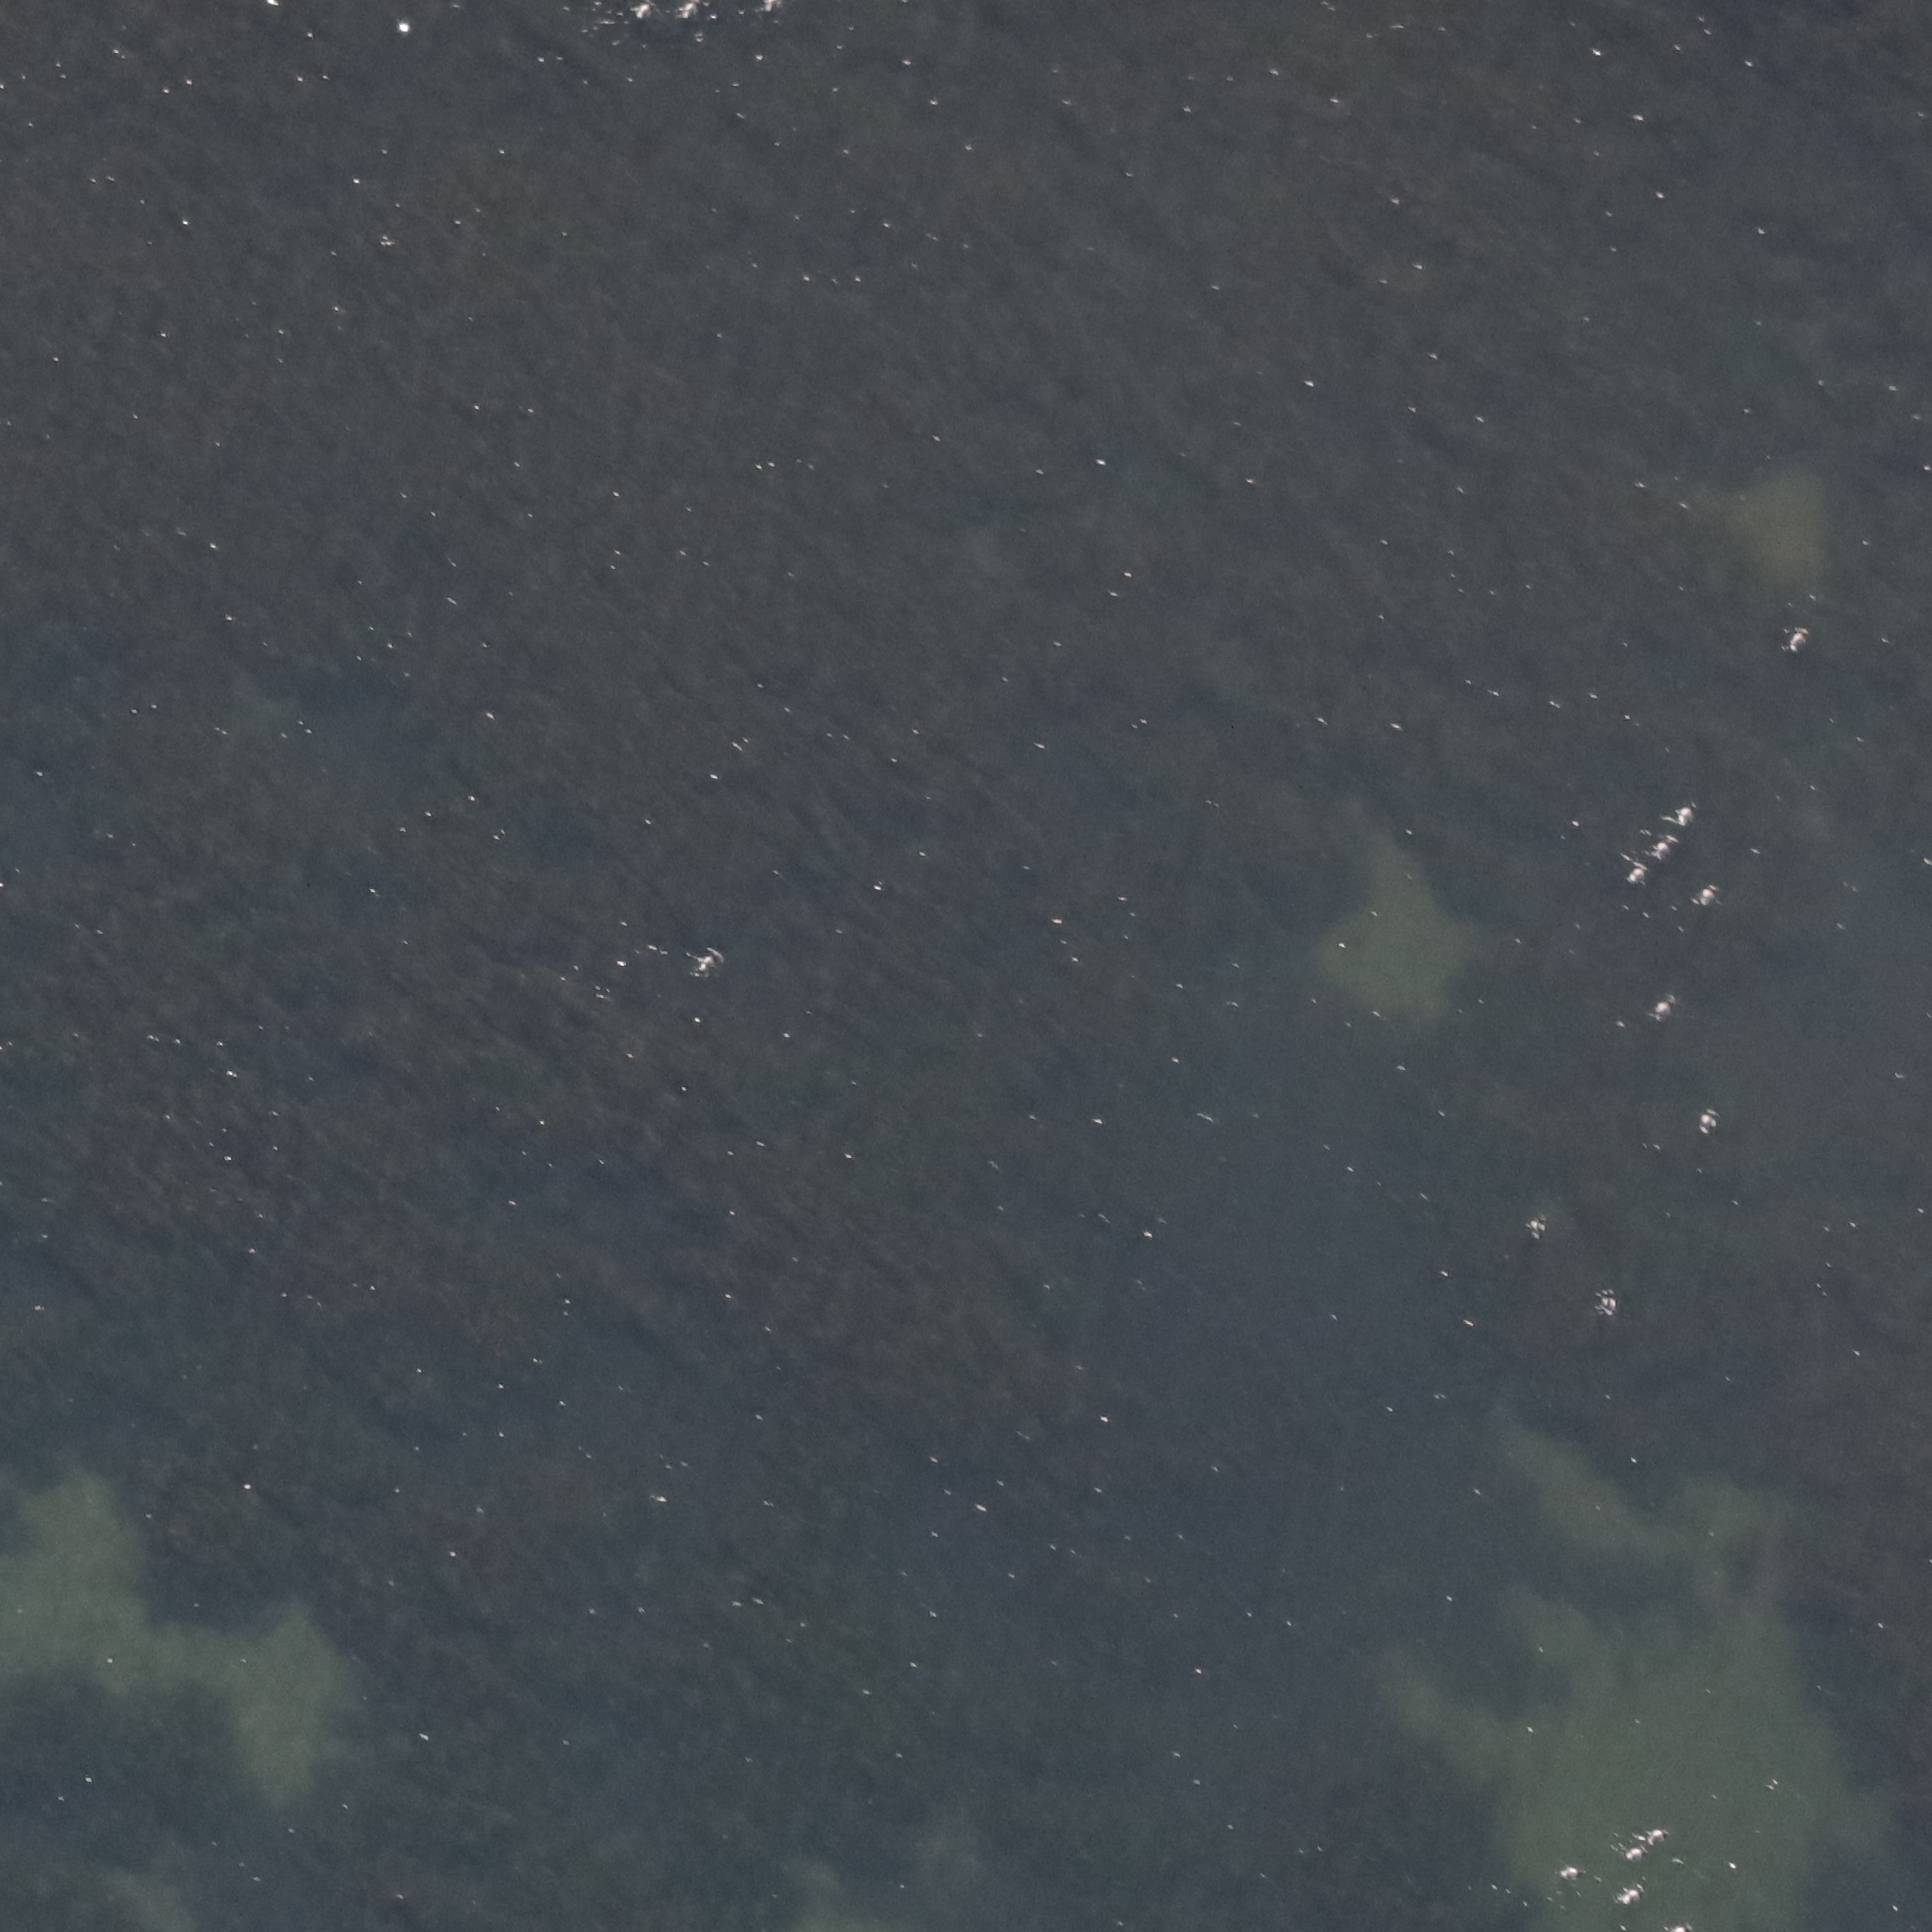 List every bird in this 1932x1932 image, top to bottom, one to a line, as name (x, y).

brant (698, 11)
brant (643, 15)
brant (1798, 642)
brant (1684, 813)
brant (1668, 846)
brant (1636, 877)
brant (1704, 894)
brant (706, 963)
brant (1667, 1006)
brant (1708, 1122)
brant (1538, 1226)
brant (1608, 1304)
brant (1662, 1835)
brant (1636, 1855)
brant (1567, 1878)
brant (1627, 1896)